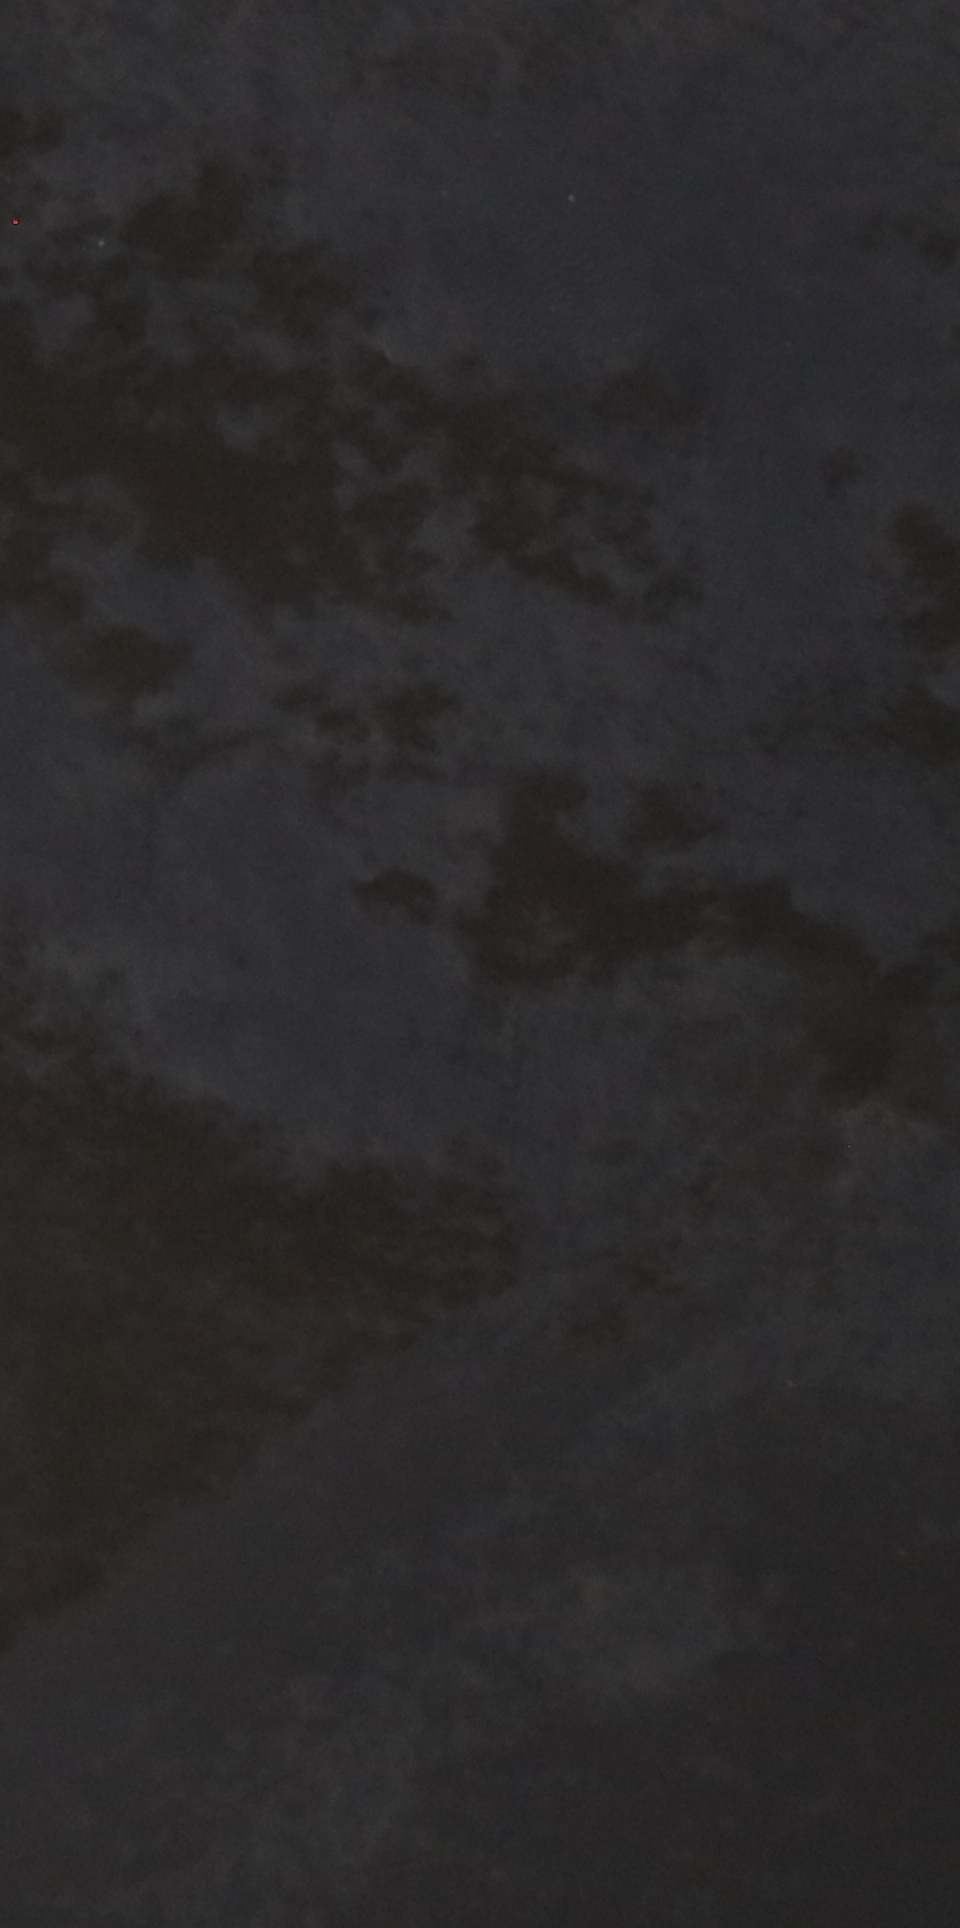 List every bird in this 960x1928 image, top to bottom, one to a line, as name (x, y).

None